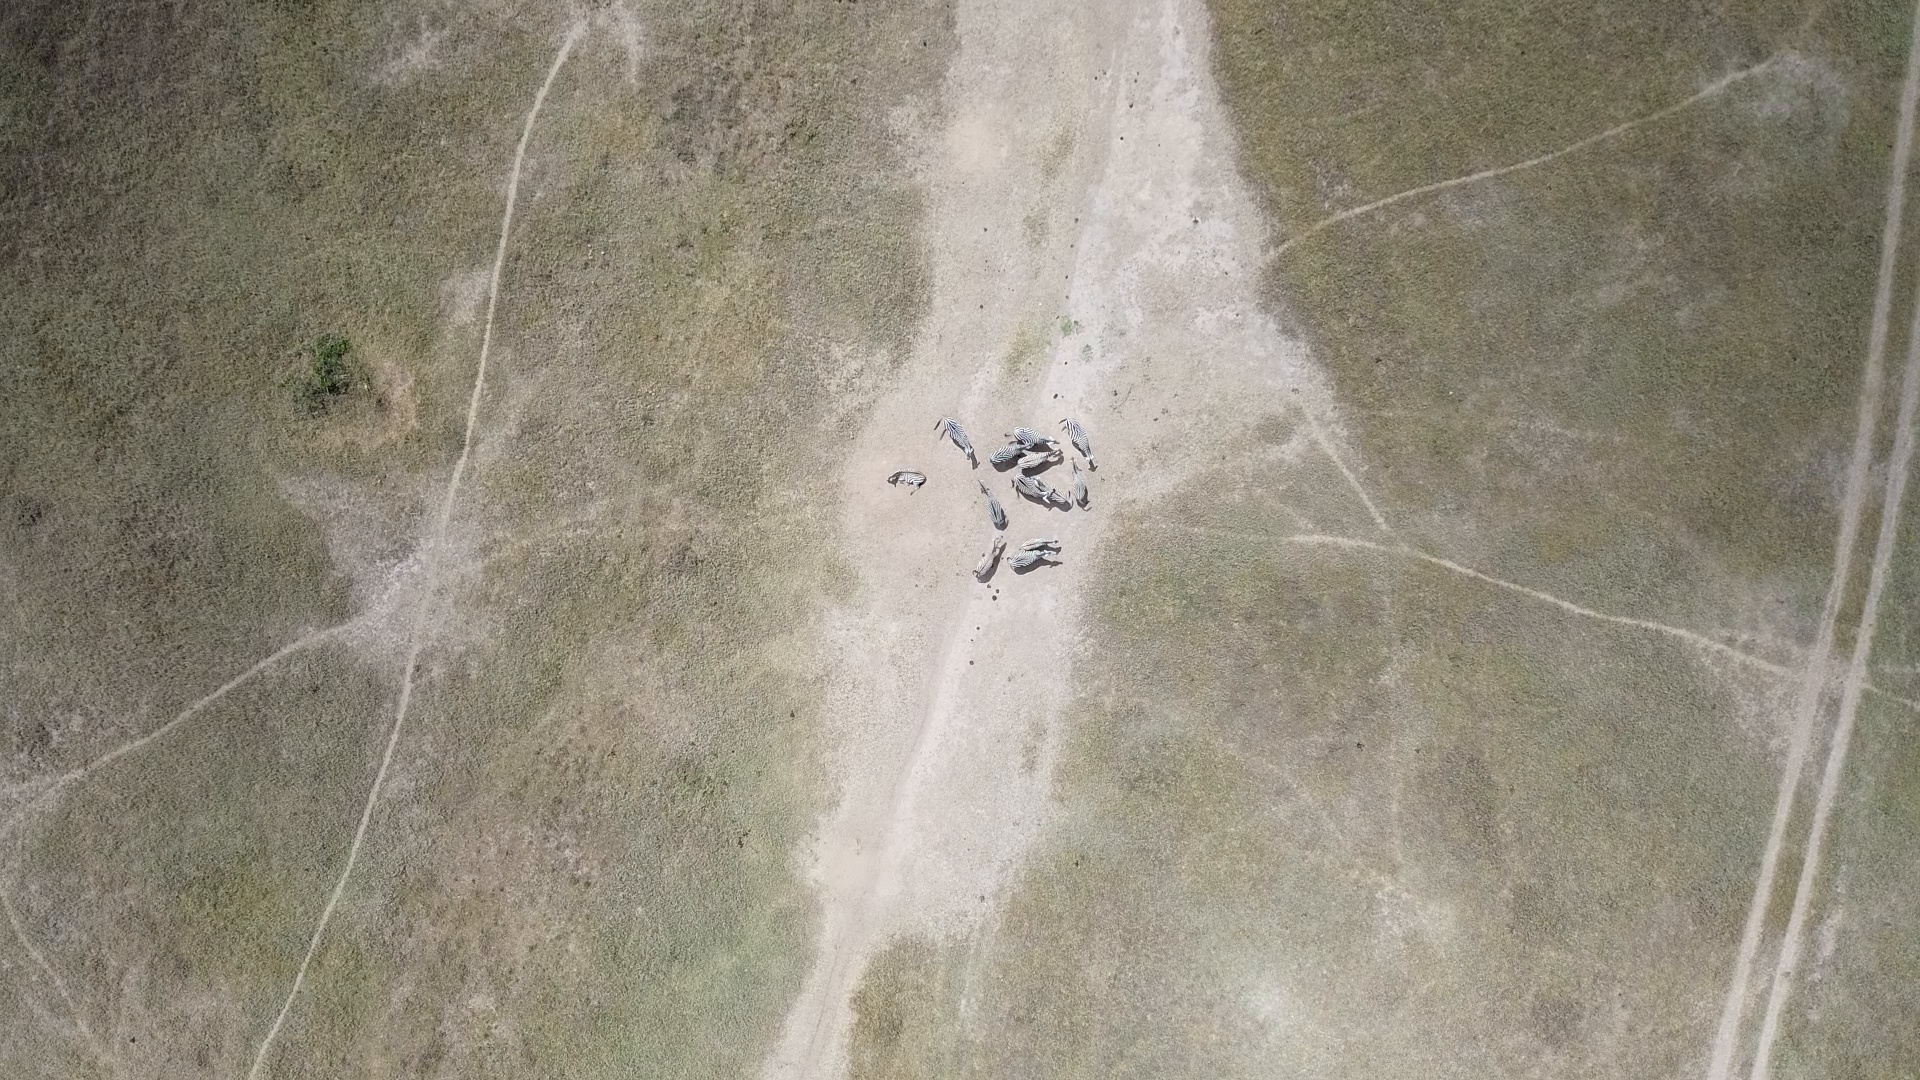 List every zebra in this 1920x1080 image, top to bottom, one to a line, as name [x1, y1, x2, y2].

zebra [945, 418, 972, 462]
zebra [1063, 420, 1094, 460]
zebra [1013, 426, 1057, 447]
zebra [987, 440, 1033, 465]
zebra [1019, 449, 1063, 470]
zebra [1071, 464, 1086, 504]
zebra [888, 468, 924, 487]
zebra [1032, 475, 1067, 504]
zebra [1012, 476, 1050, 504]
zebra [979, 482, 1002, 523]
zebra [975, 535, 1004, 577]
zebra [1021, 537, 1060, 548]
zebra [1012, 549, 1060, 569]